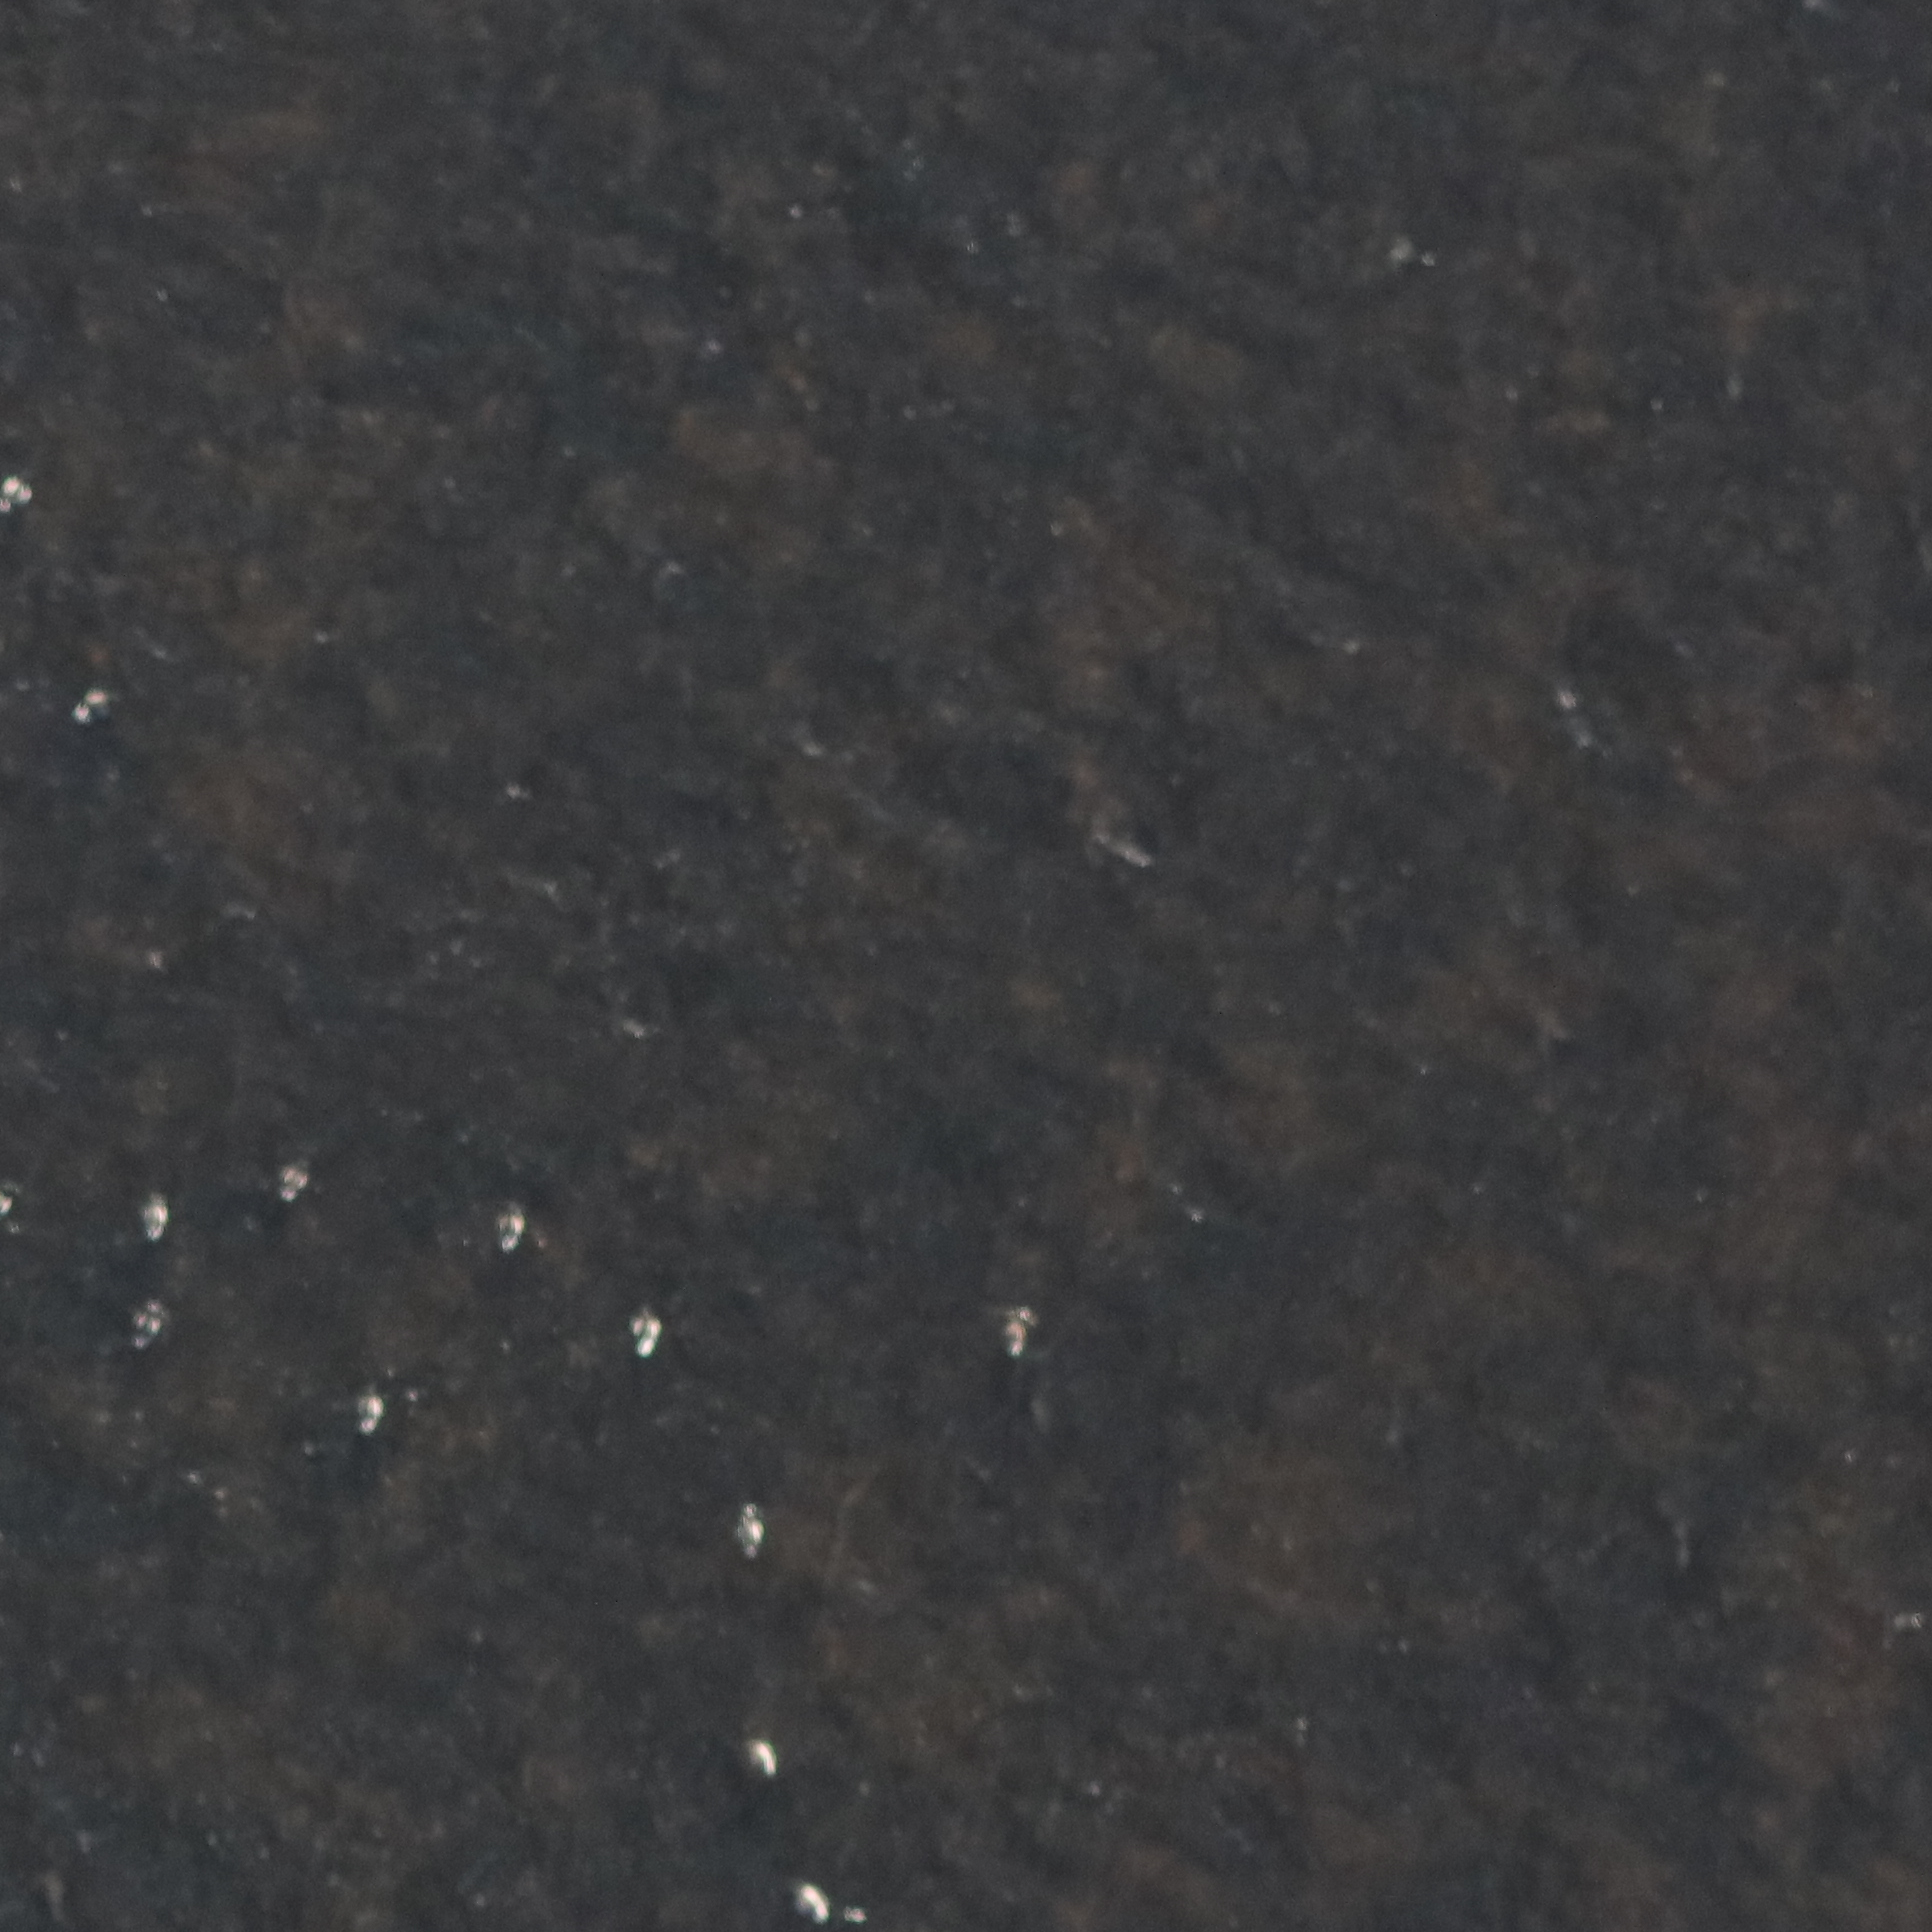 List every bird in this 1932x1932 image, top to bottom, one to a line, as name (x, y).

brant (14, 493)
brant (98, 704)
brant (289, 1184)
brant (160, 1217)
brant (510, 1228)
brant (145, 1328)
brant (641, 1330)
brant (1012, 1338)
brant (370, 1412)
brant (751, 1535)
brant (764, 1755)
brant (811, 1904)